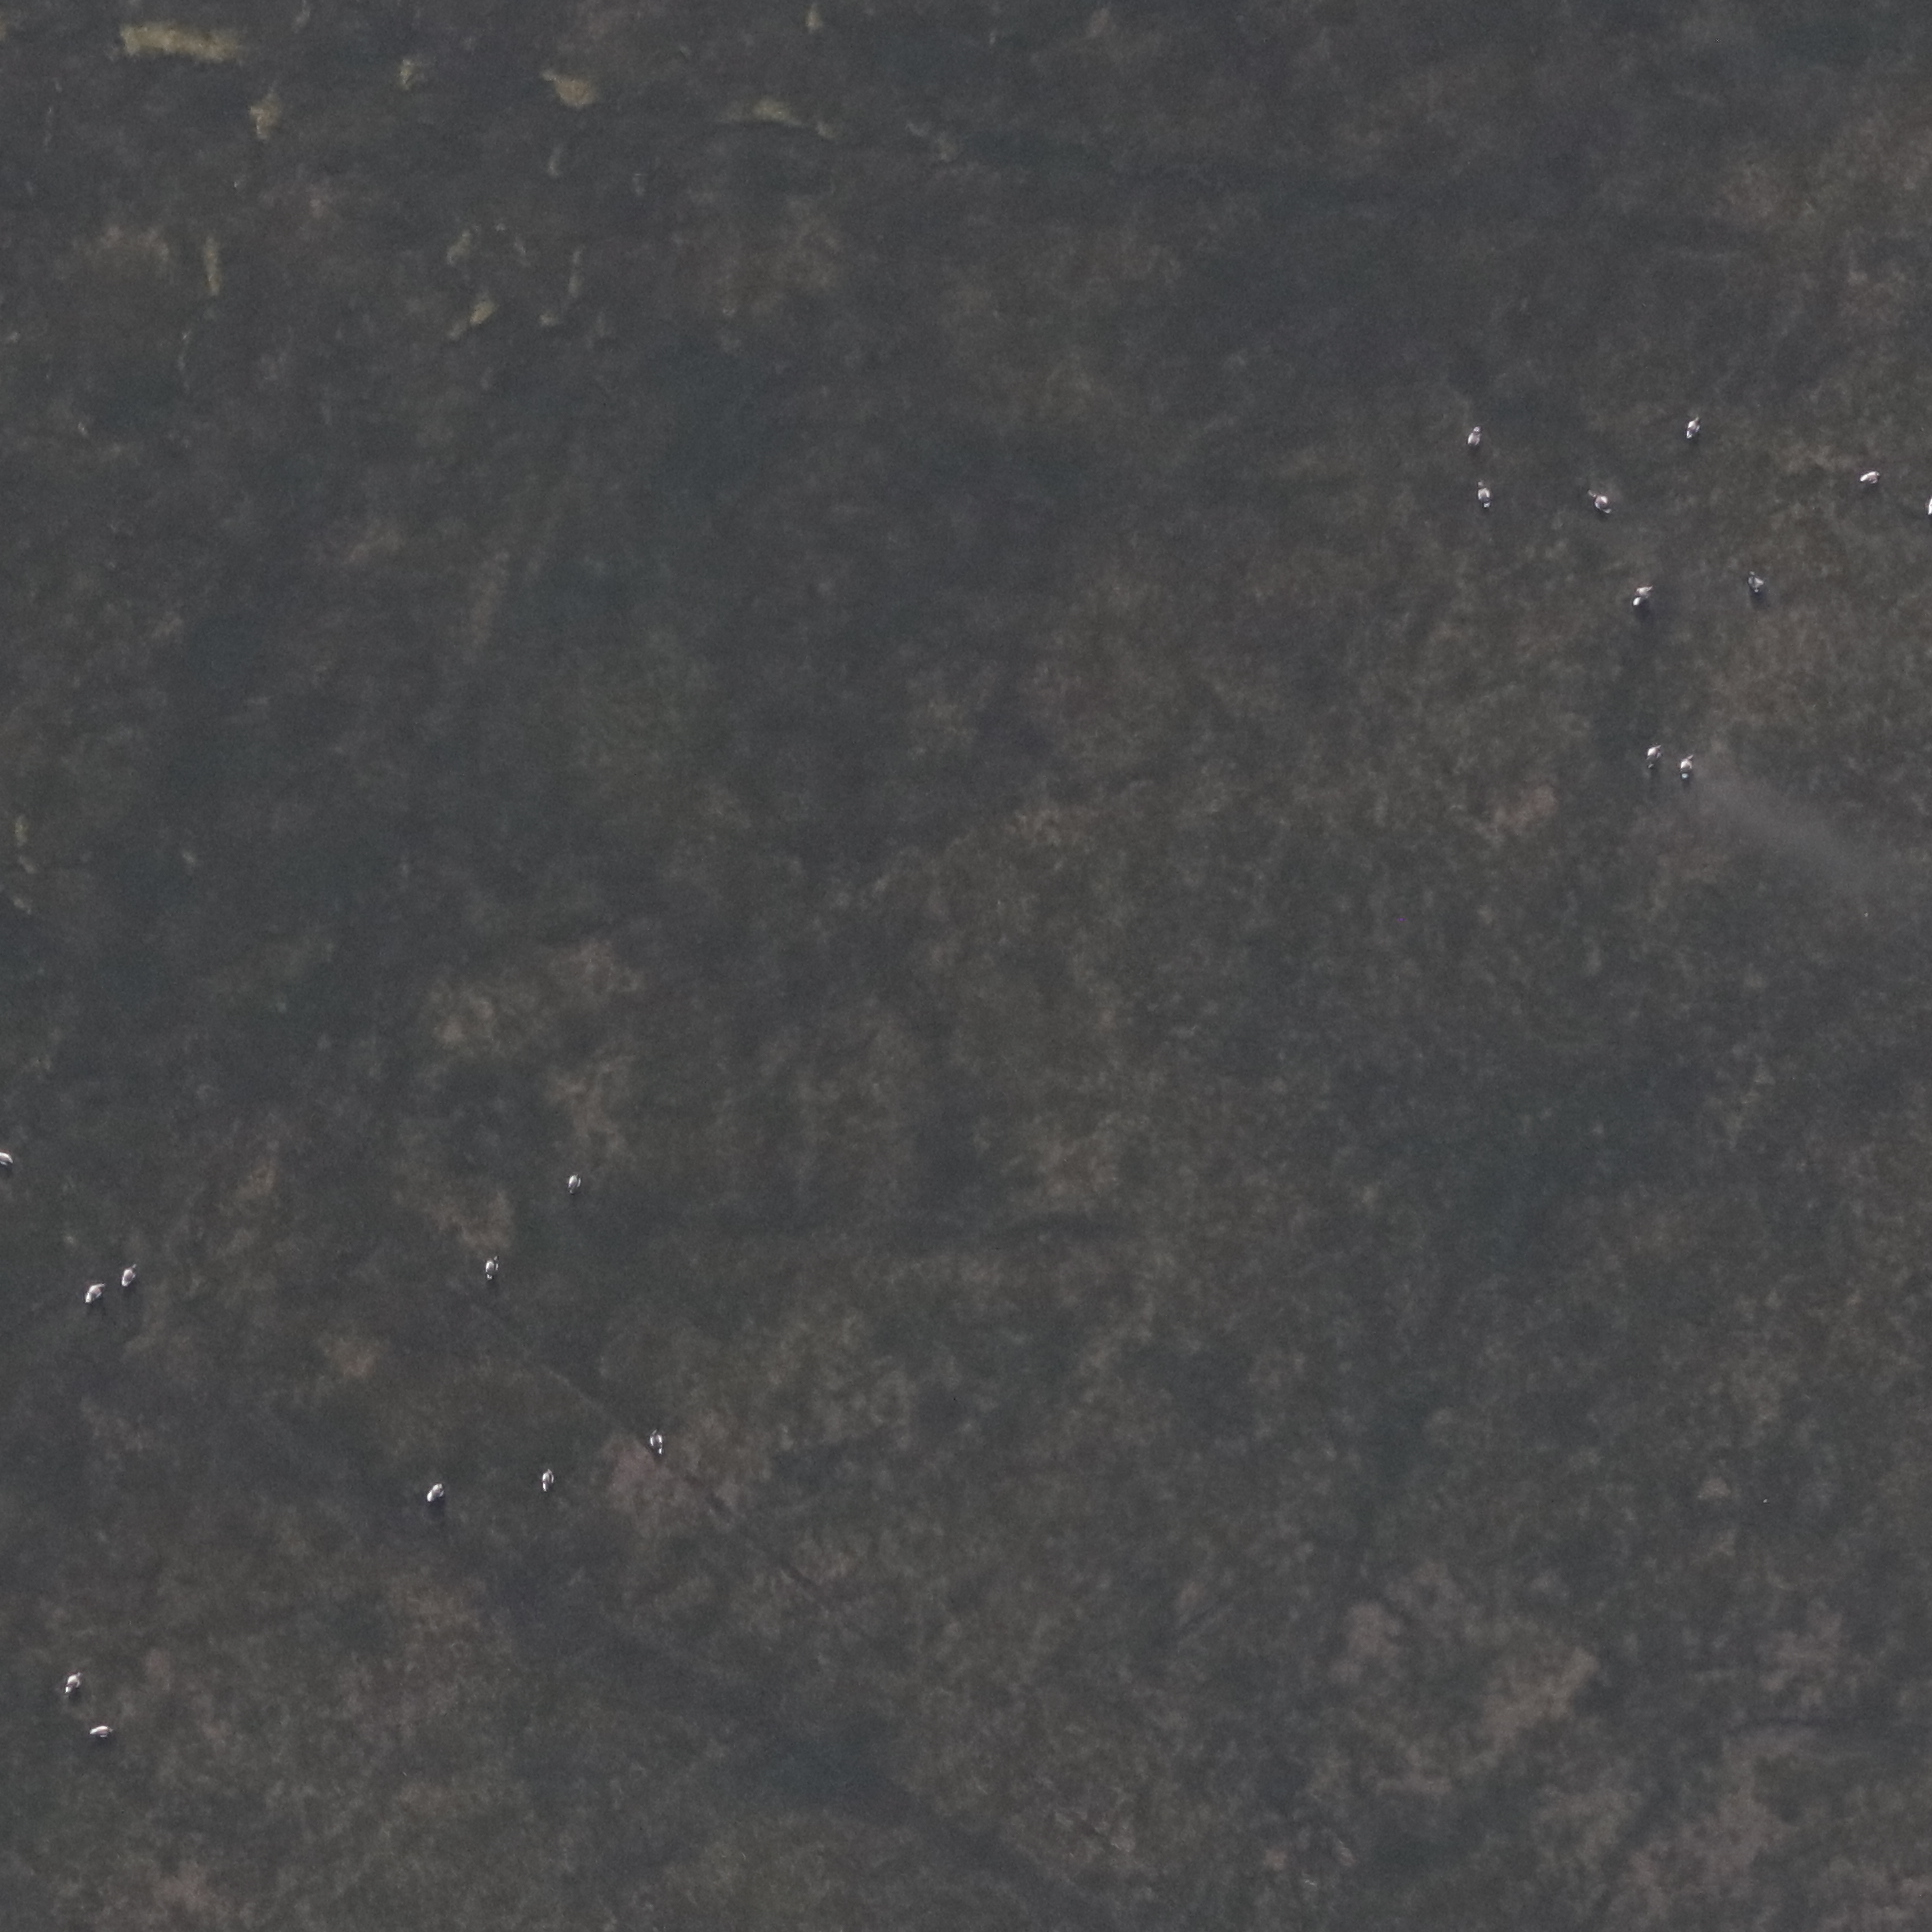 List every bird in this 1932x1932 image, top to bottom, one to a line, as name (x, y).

brant (1686, 426)
brant (1475, 439)
brant (1872, 479)
brant (1484, 497)
brant (1932, 504)
brant (1602, 505)
brant (1753, 583)
brant (1638, 591)
brant (1649, 754)
brant (1690, 768)
brant (3, 1159)
brant (572, 1181)
brant (492, 1271)
brant (129, 1278)
brant (92, 1295)
brant (657, 1445)
brant (546, 1482)
brant (431, 1494)
brant (74, 1685)
brant (104, 1730)